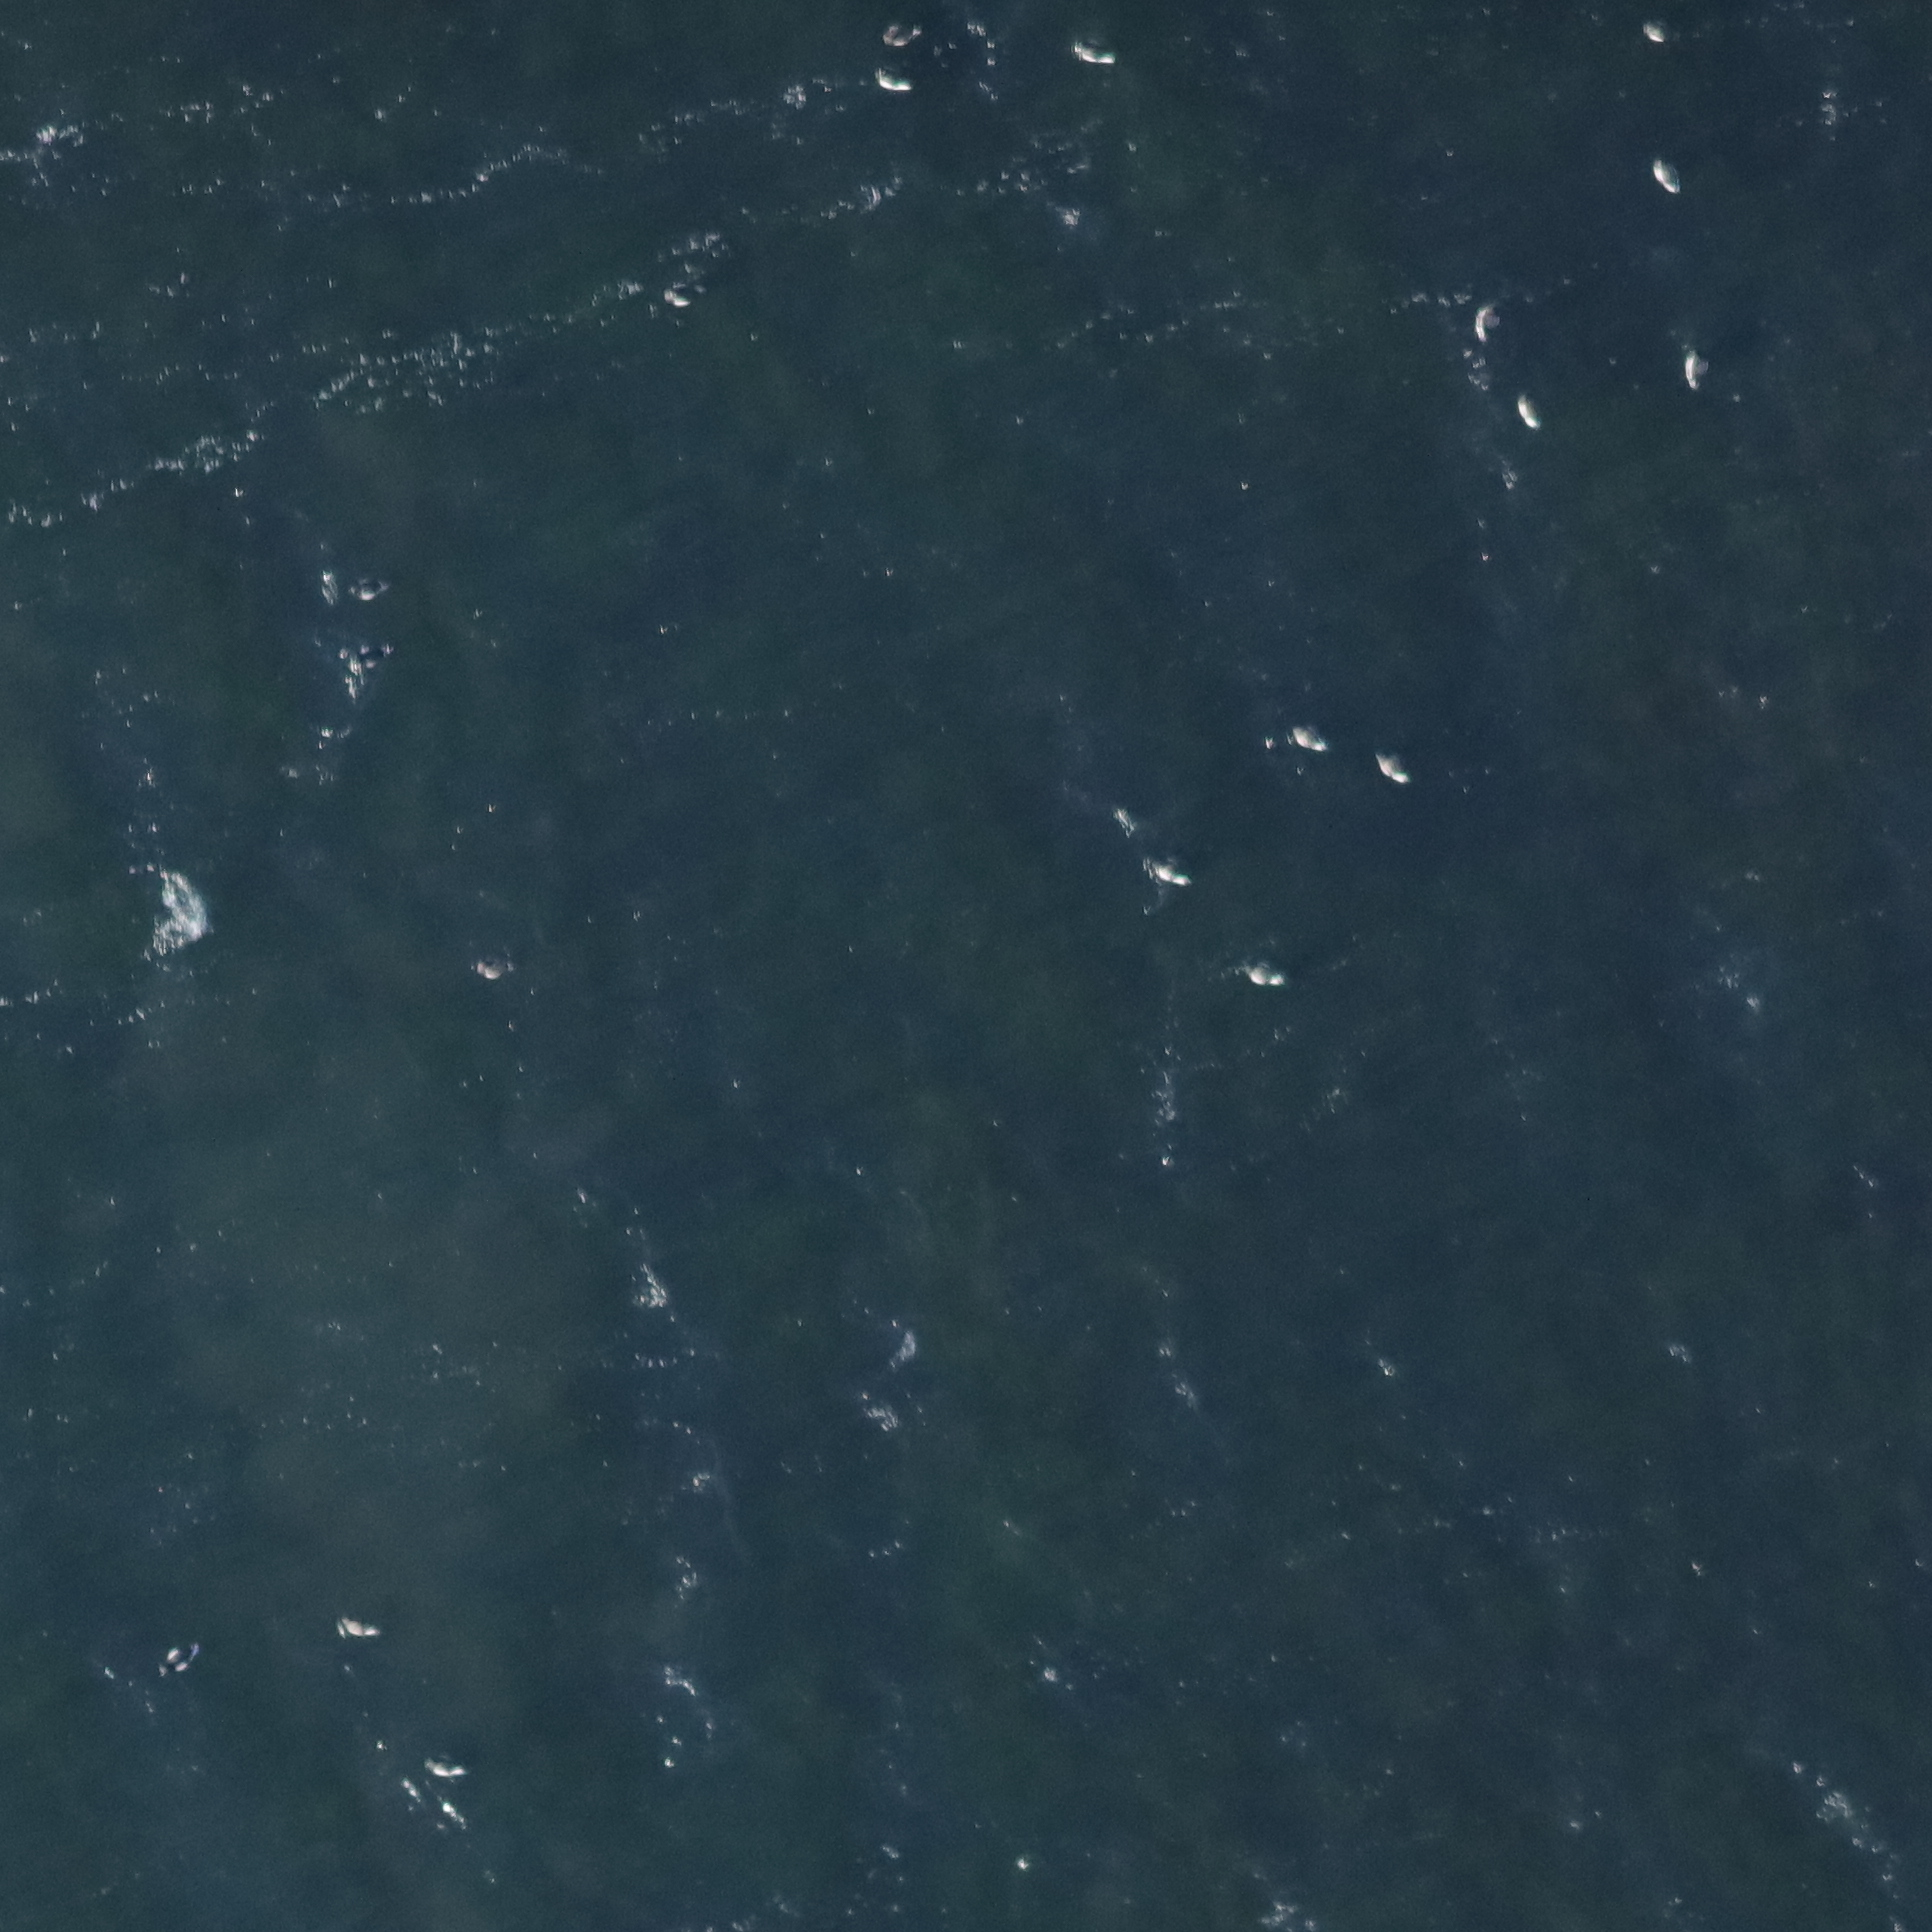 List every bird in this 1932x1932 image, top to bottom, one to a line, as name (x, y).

brant (1654, 30)
brant (902, 35)
brant (1095, 54)
brant (890, 78)
brant (1669, 178)
brant (677, 297)
brant (1489, 321)
brant (1699, 369)
brant (1529, 410)
brant (366, 591)
brant (371, 656)
brant (1307, 738)
brant (1391, 765)
brant (1167, 869)
brant (1266, 972)
brant (358, 1626)
brant (179, 1659)
brant (443, 1762)